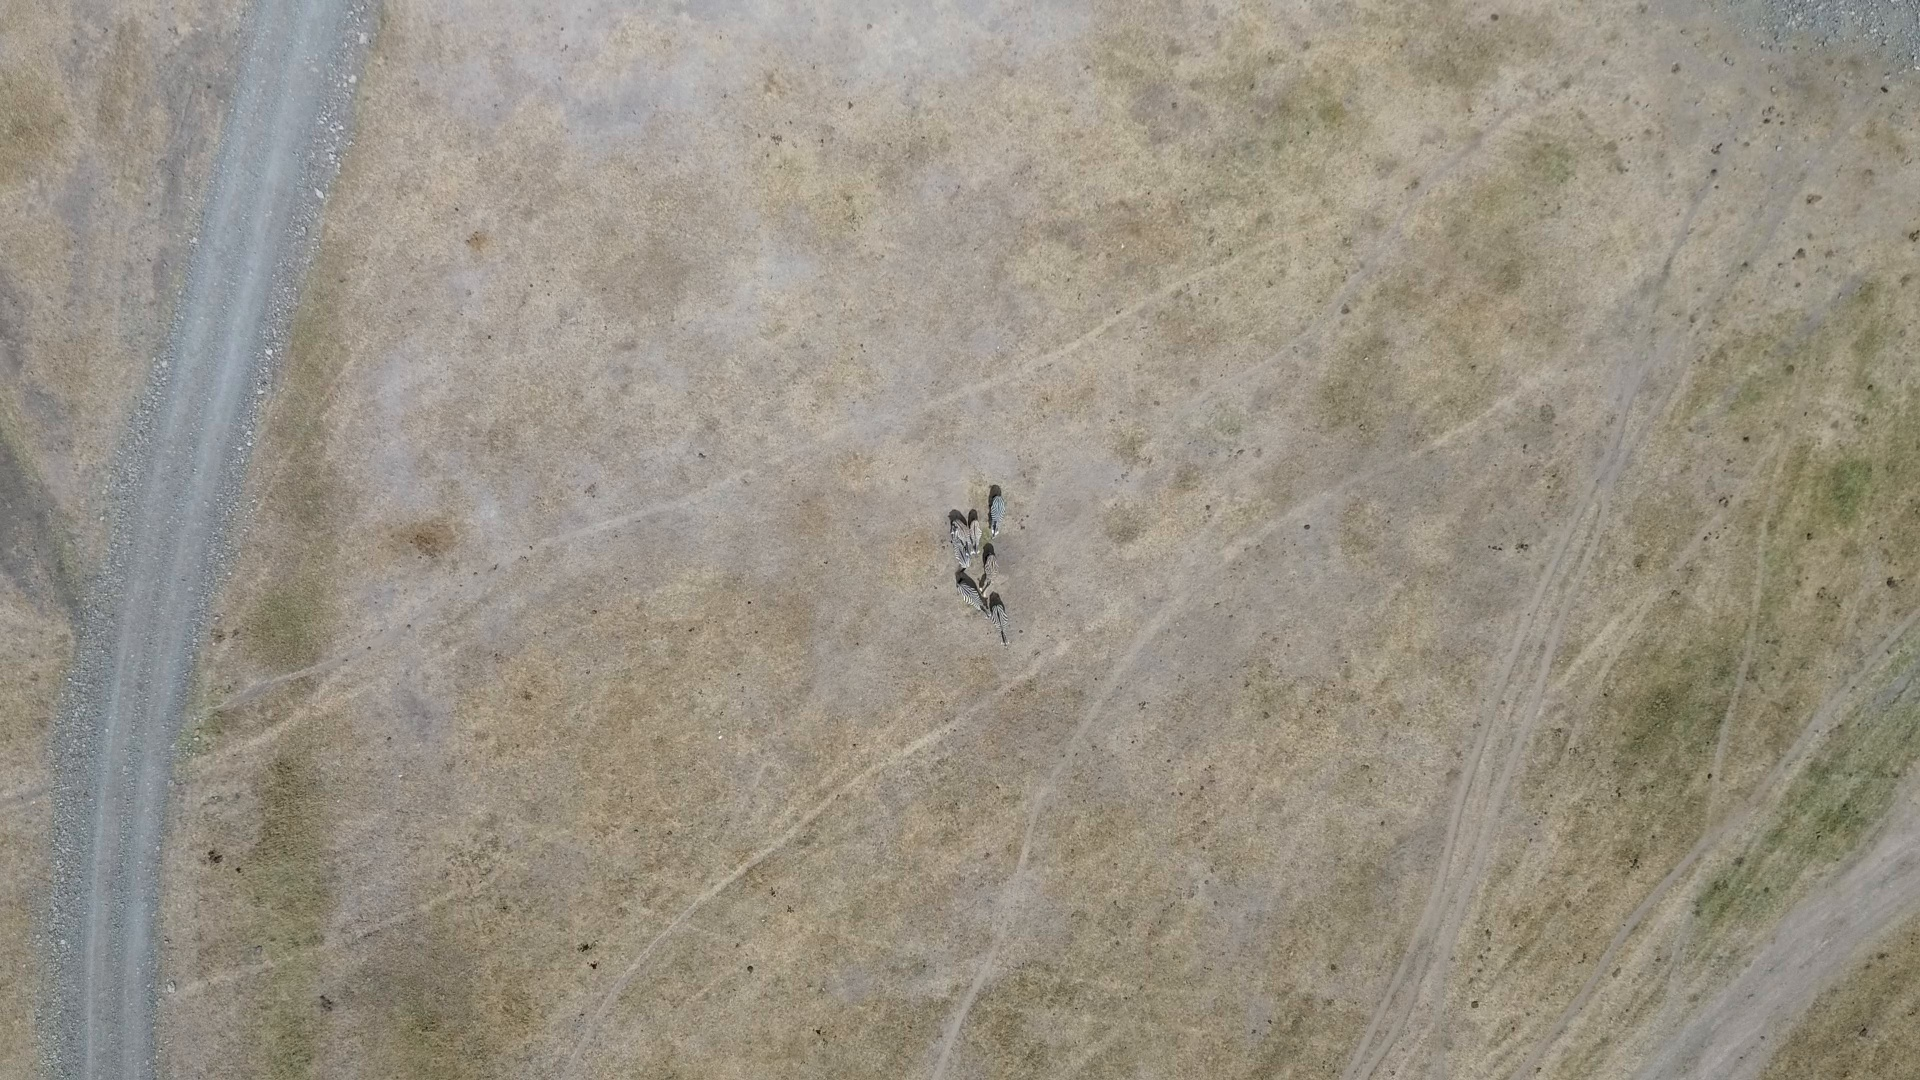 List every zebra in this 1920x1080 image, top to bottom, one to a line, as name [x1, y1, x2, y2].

zebra [990, 496, 1005, 539]
zebra [953, 519, 976, 554]
zebra [969, 520, 984, 551]
zebra [951, 526, 972, 568]
zebra [979, 555, 998, 597]
zebra [960, 582, 993, 624]
zebra [991, 602, 1010, 648]